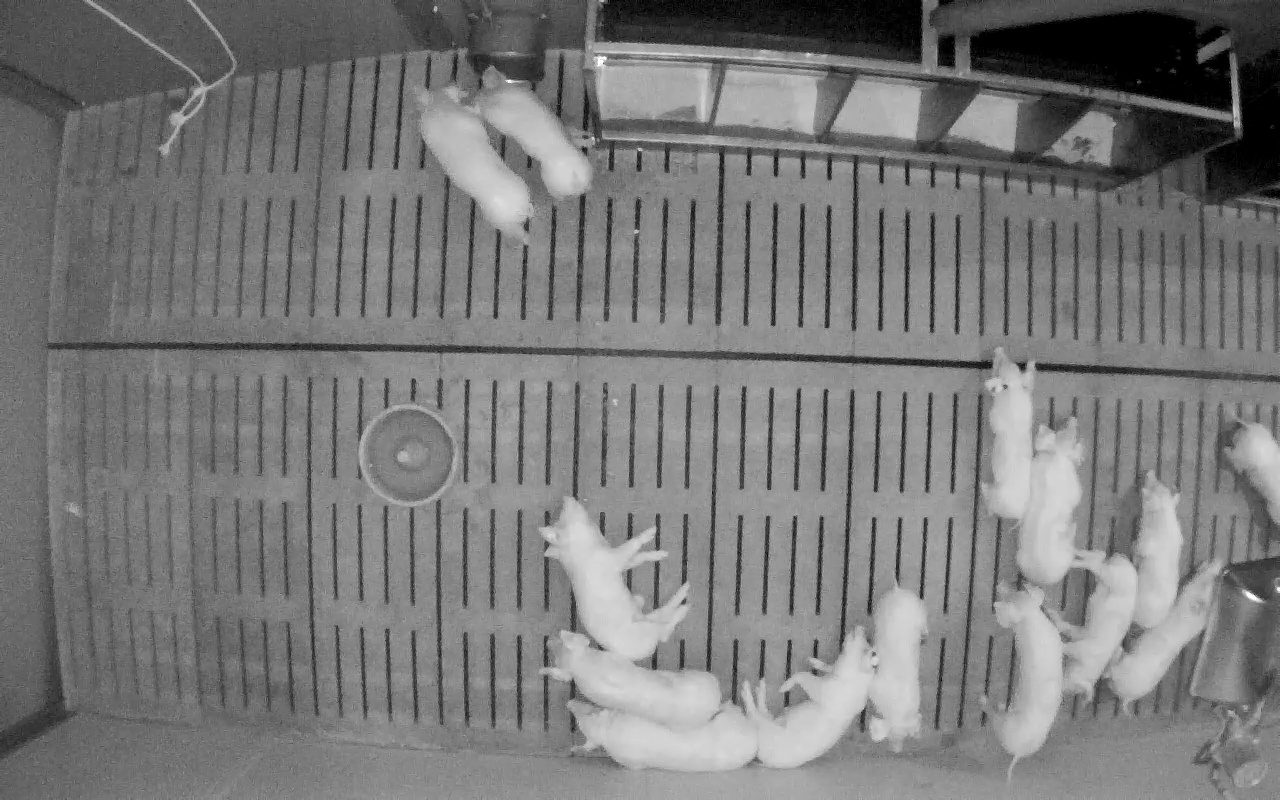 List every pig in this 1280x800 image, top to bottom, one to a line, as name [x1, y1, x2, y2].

pig [473, 69, 595, 206]
pig [411, 81, 537, 247]
pig [978, 345, 1037, 535]
pig [1221, 411, 1279, 529]
pig [1015, 414, 1085, 585]
pig [1134, 467, 1187, 632]
pig [537, 494, 690, 666]
pig [1057, 547, 1139, 702]
pig [1101, 560, 1222, 719]
pig [866, 577, 927, 756]
pig [976, 581, 1062, 790]
pig [742, 627, 880, 769]
pig [538, 629, 722, 731]
pig [566, 698, 759, 775]